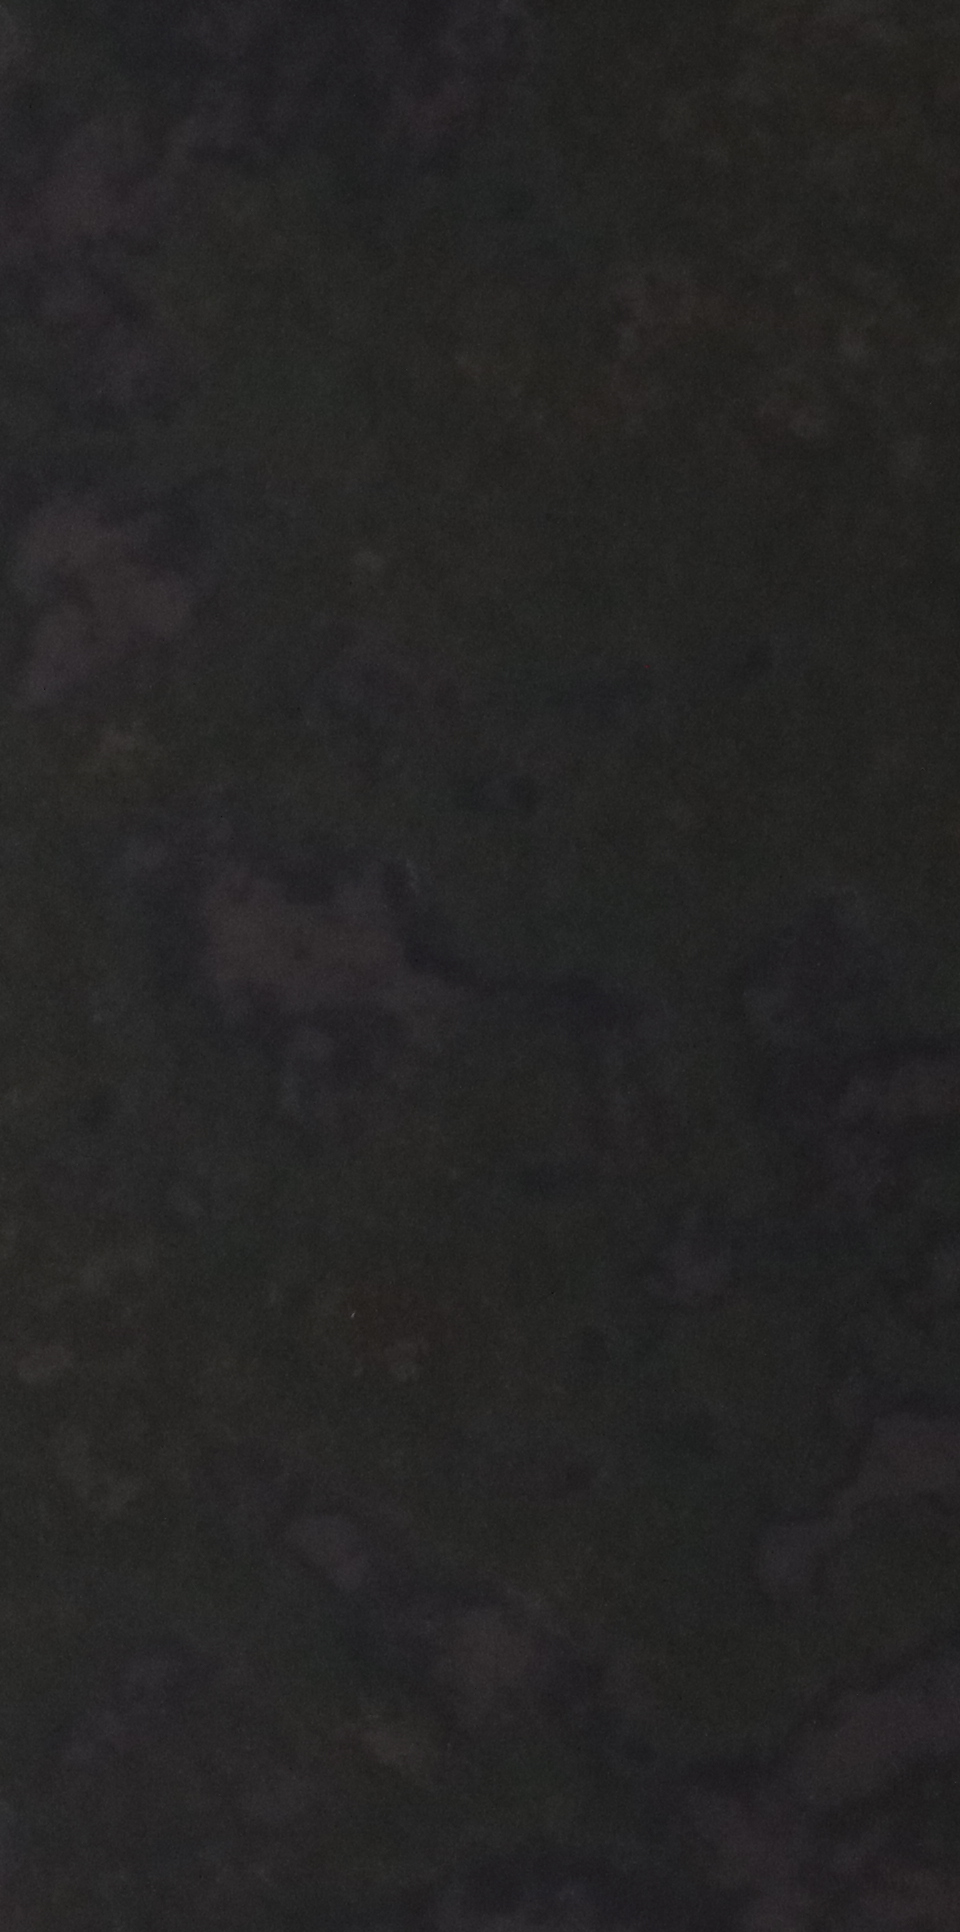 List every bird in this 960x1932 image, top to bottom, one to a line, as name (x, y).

None